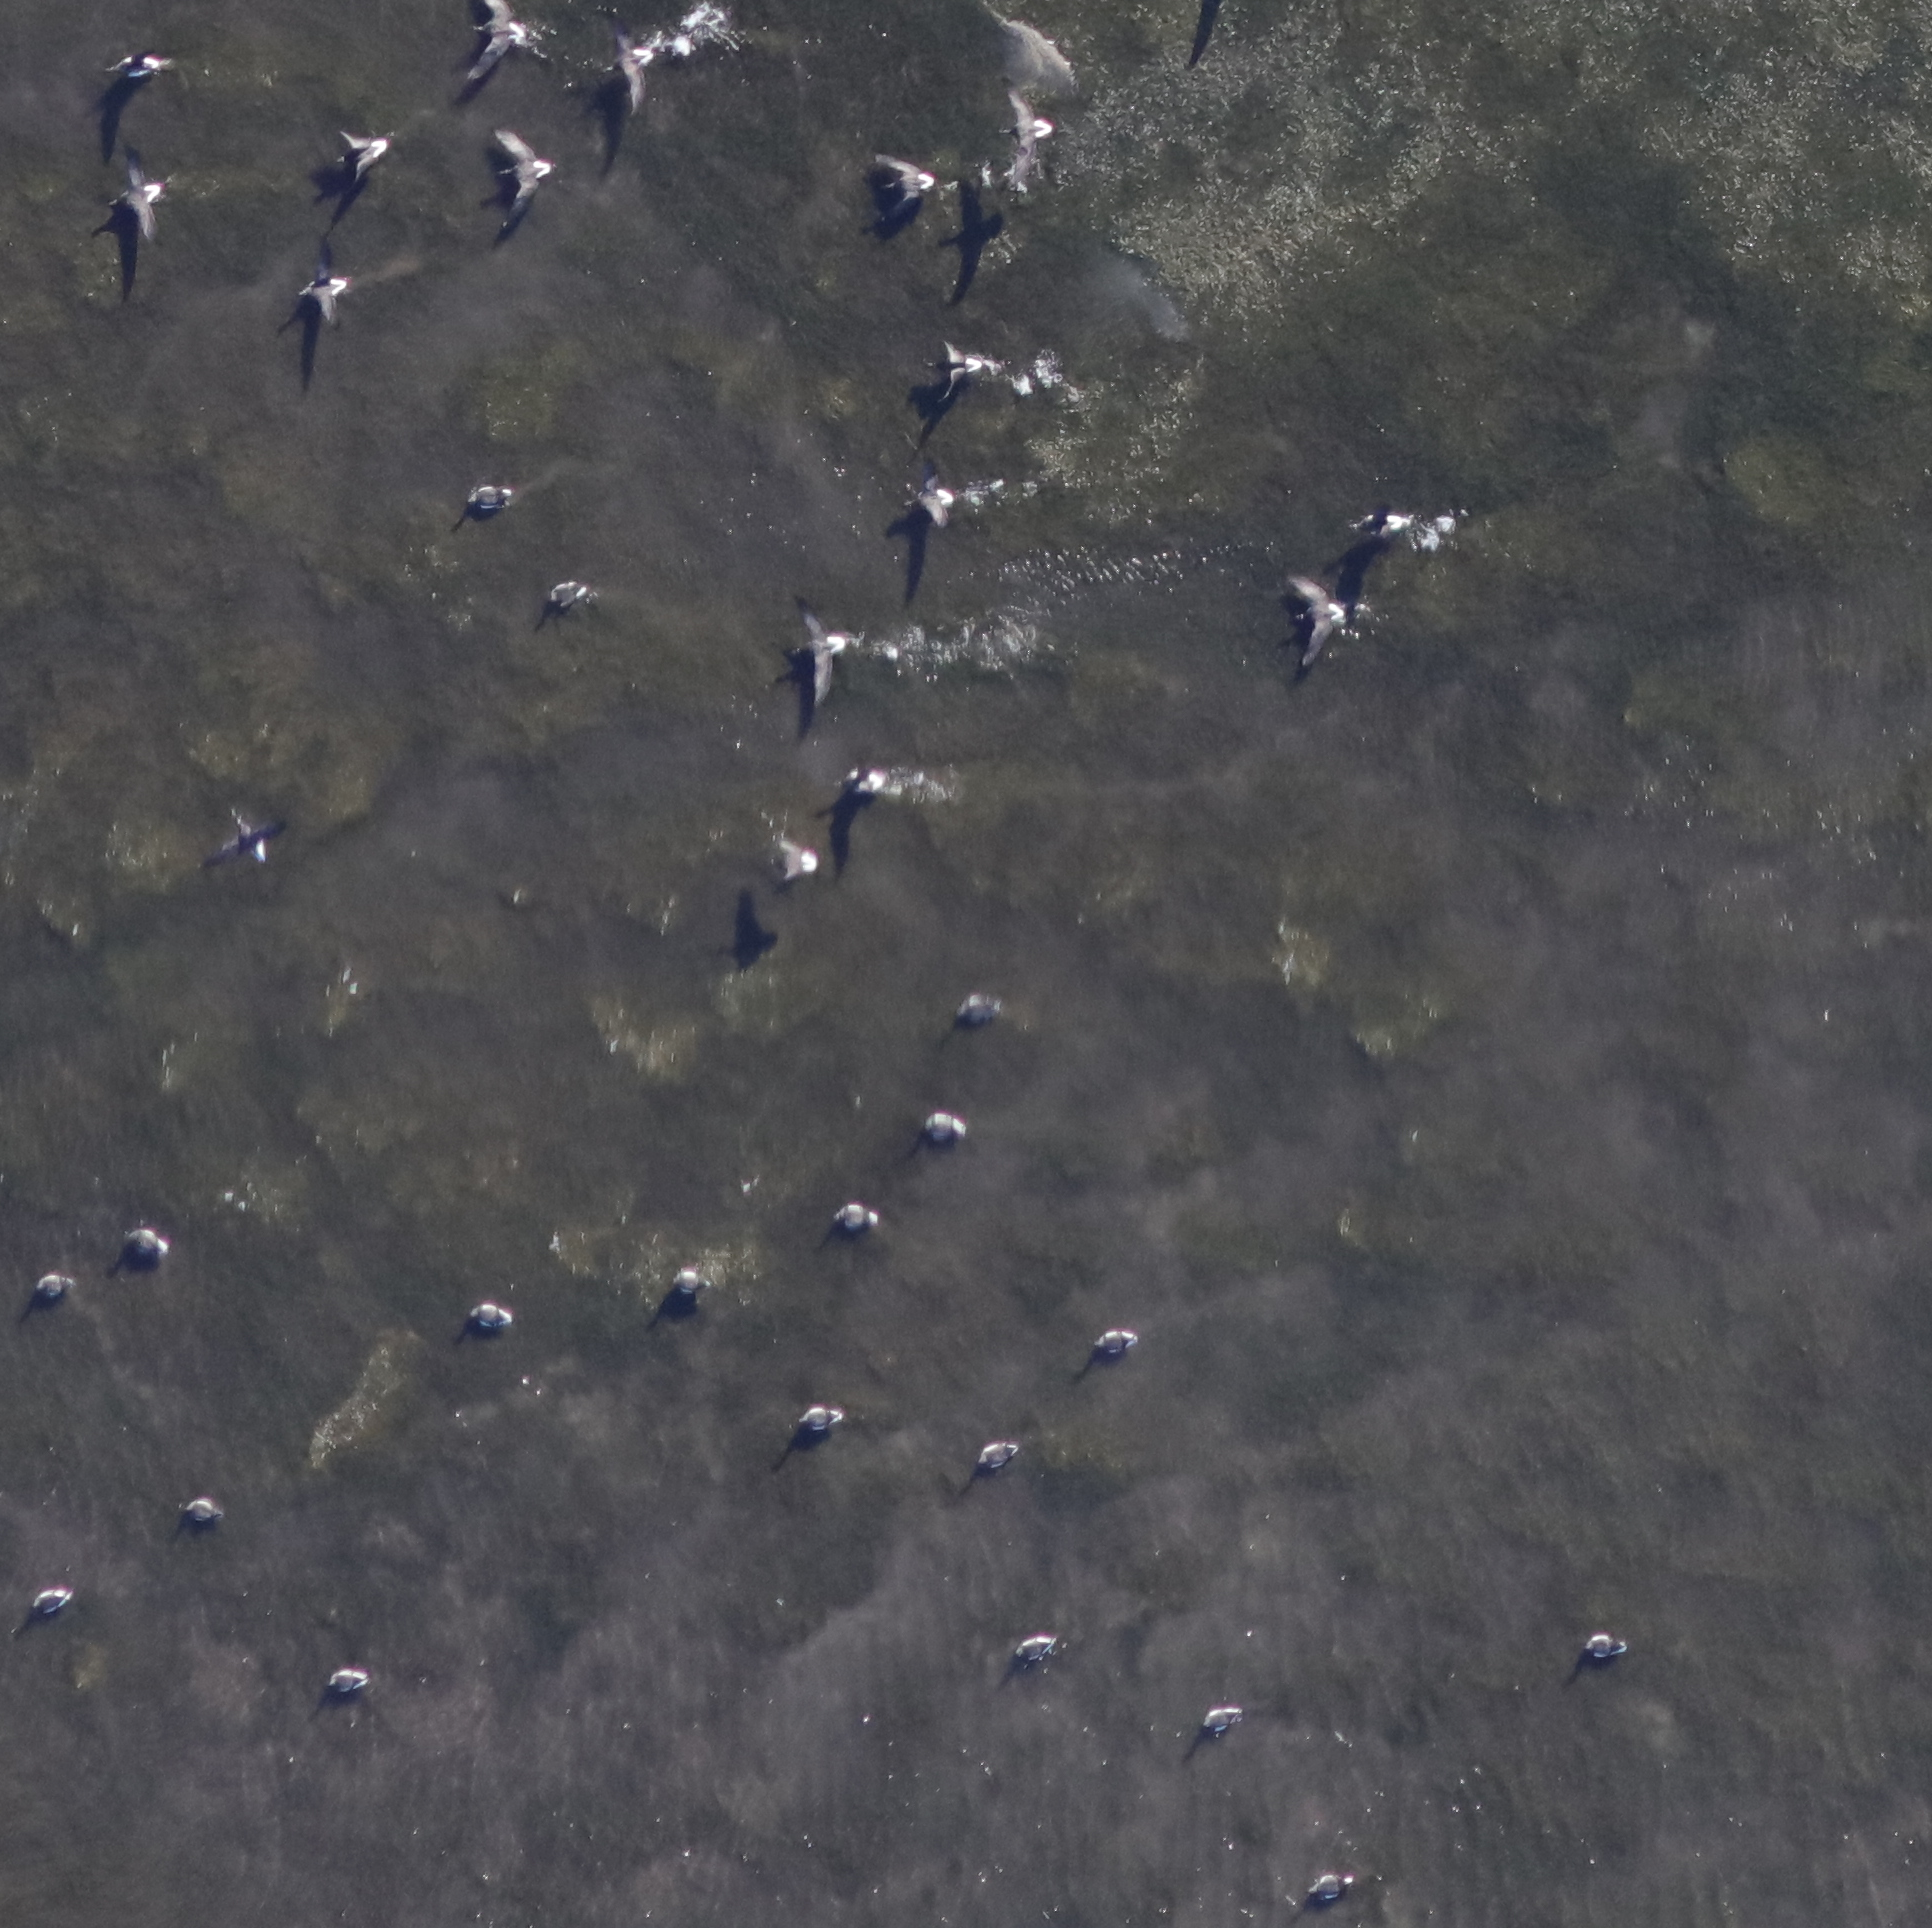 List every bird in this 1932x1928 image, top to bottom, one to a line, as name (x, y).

brant (504, 37)
brant (633, 58)
brant (154, 80)
brant (1024, 134)
brant (378, 145)
brant (521, 151)
brant (900, 169)
brant (135, 211)
brant (327, 305)
brant (951, 351)
brant (934, 488)
brant (492, 491)
brant (1375, 509)
brant (572, 581)
brant (1316, 611)
brant (816, 651)
brant (872, 777)
brant (248, 843)
brant (805, 849)
brant (980, 1009)
brant (958, 1124)
brant (865, 1228)
brant (139, 1245)
brant (63, 1280)
brant (681, 1290)
brant (487, 1320)
brant (1120, 1331)
brant (805, 1421)
brant (996, 1452)
brant (208, 1506)
brant (52, 1609)
brant (1032, 1639)
brant (1603, 1648)
brant (341, 1675)
brant (1221, 1730)
brant (1332, 1890)